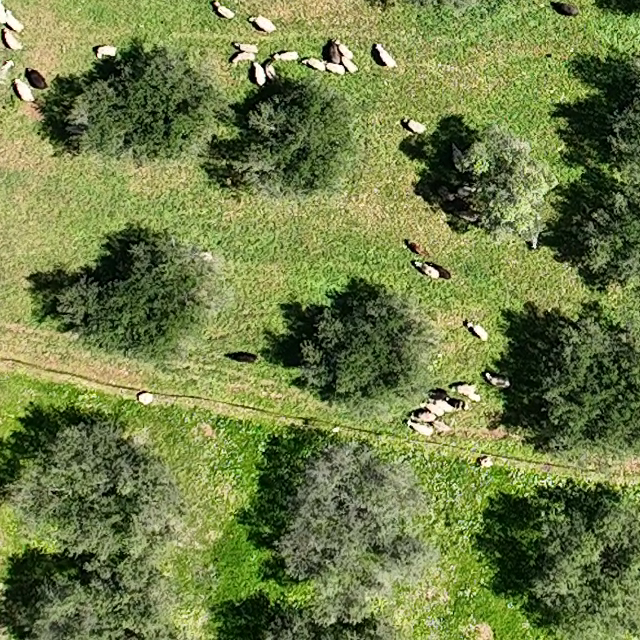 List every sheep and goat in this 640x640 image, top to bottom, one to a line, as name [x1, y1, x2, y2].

sheep [0, 0, 7, 23]
sheep [213, 1, 235, 19]
sheep [551, 2, 579, 16]
sheep [6, 8, 24, 34]
sheep [248, 15, 277, 34]
sheep [3, 28, 23, 50]
sheep [328, 39, 340, 65]
sheep [336, 40, 354, 60]
sheep [233, 42, 258, 54]
sheep [376, 42, 397, 68]
sheep [96, 45, 117, 59]
sheep [273, 51, 299, 62]
sheep [232, 53, 254, 64]
sheep [265, 56, 276, 80]
sheep [341, 56, 358, 73]
sheep [301, 57, 325, 71]
sheep [0, 60, 14, 85]
sheep [252, 62, 265, 85]
sheep [326, 62, 345, 76]
sheep [25, 68, 48, 88]
sheep [14, 78, 35, 101]
sheep [403, 115, 427, 135]
sheep [451, 143, 467, 171]
sheep [438, 185, 456, 200]
sheep [458, 185, 485, 196]
sheep [441, 199, 470, 212]
sheep [453, 209, 480, 222]
sheep [529, 210, 546, 250]
sheep [409, 242, 430, 257]
sheep [197, 252, 214, 262]
sheep [414, 262, 439, 279]
sheep [427, 262, 452, 279]
sheep [467, 322, 489, 342]
sheep [227, 352, 257, 362]
sheep [486, 372, 510, 388]
sheep [450, 382, 475, 394]
sheep [468, 393, 480, 402]
sheep [444, 396, 469, 411]
sheep [430, 399, 456, 412]
sheep [421, 402, 445, 418]
sheep [409, 411, 436, 421]
sheep [406, 420, 433, 437]
sheep [432, 422, 452, 434]